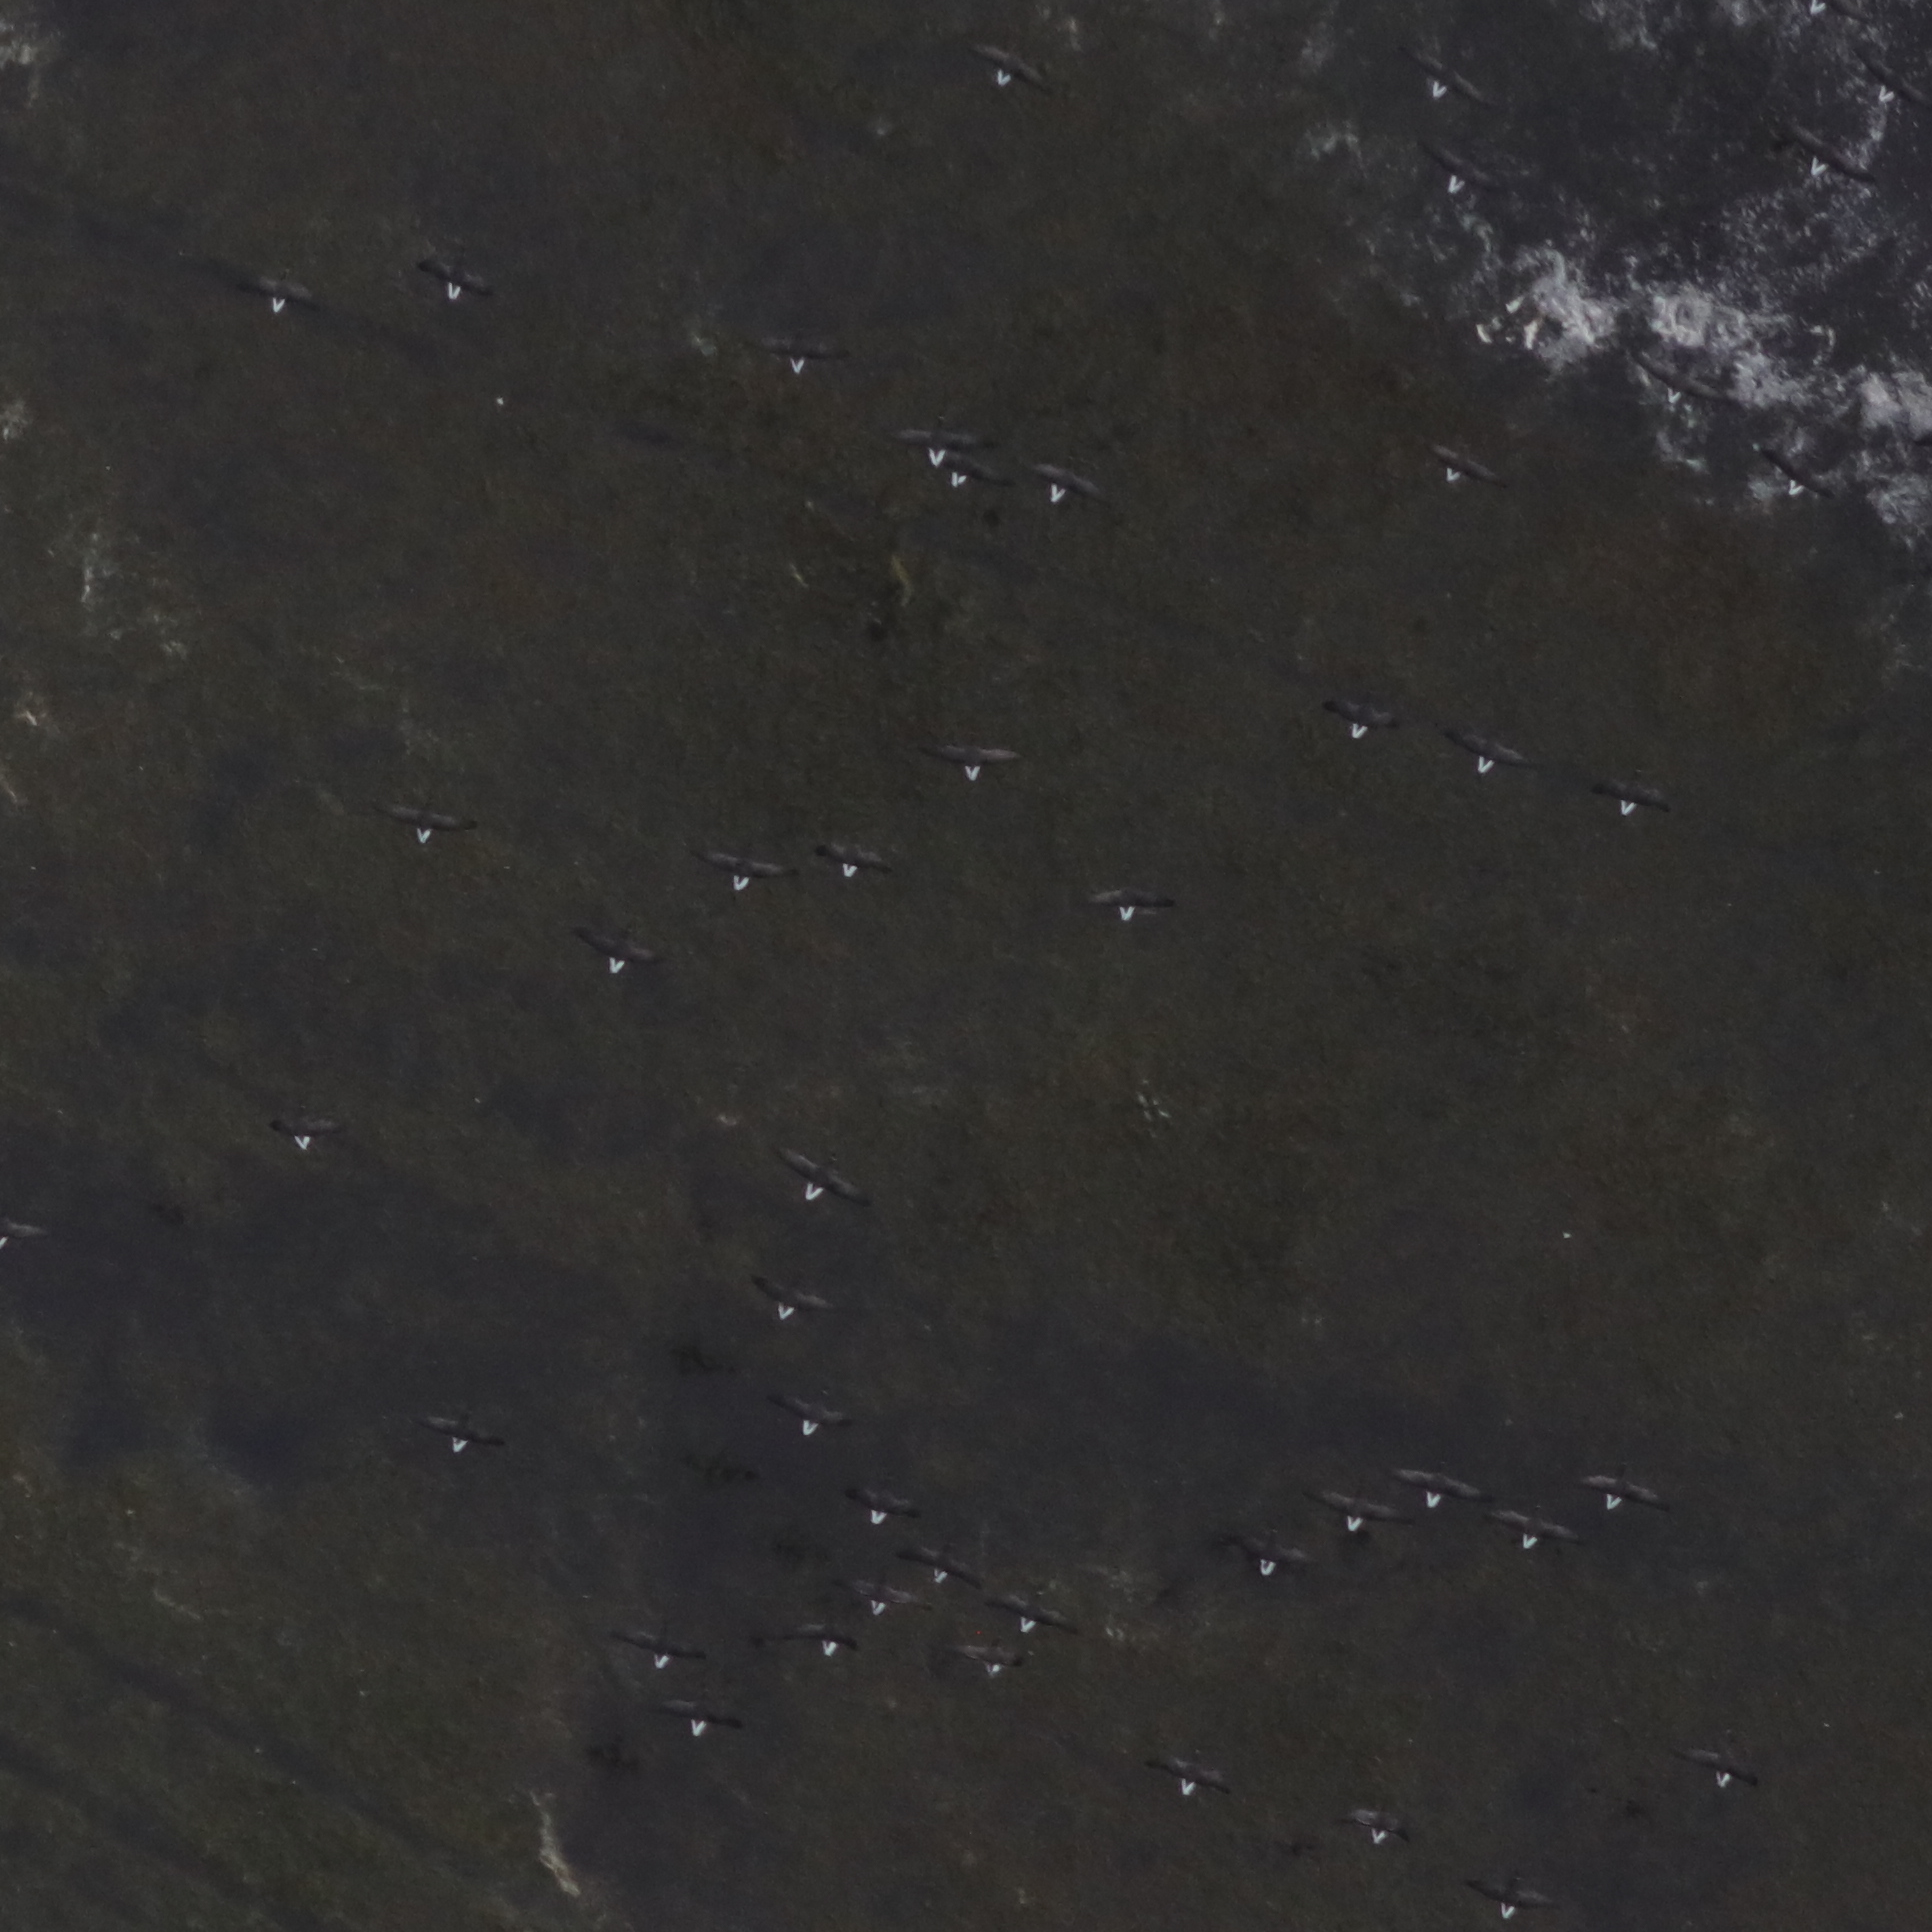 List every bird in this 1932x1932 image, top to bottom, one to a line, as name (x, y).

brant (1008, 63)
brant (1449, 78)
brant (1894, 83)
brant (1824, 153)
brant (1462, 172)
brant (458, 278)
brant (283, 290)
brant (796, 347)
brant (1676, 384)
brant (934, 437)
brant (965, 462)
brant (1455, 465)
brant (1803, 476)
brant (1063, 479)
brant (1361, 718)
brant (1493, 753)
brant (973, 759)
brant (1630, 793)
brant (424, 818)
brant (851, 856)
brant (740, 872)
brant (1125, 895)
brant (619, 946)
brant (301, 1127)
brant (822, 1175)
brant (789, 1294)
brant (807, 1410)
brant (463, 1432)
brant (1435, 1483)
brant (1621, 1484)
brant (882, 1503)
brant (1355, 1509)
brant (1530, 1528)
brant (1268, 1555)
brant (950, 1562)
brant (881, 1590)
brant (1036, 1611)
brant (829, 1637)
brant (659, 1646)
brant (997, 1655)
brant (701, 1717)
brant (1723, 1762)
brant (1194, 1777)
brant (1374, 1823)
brant (1510, 1893)